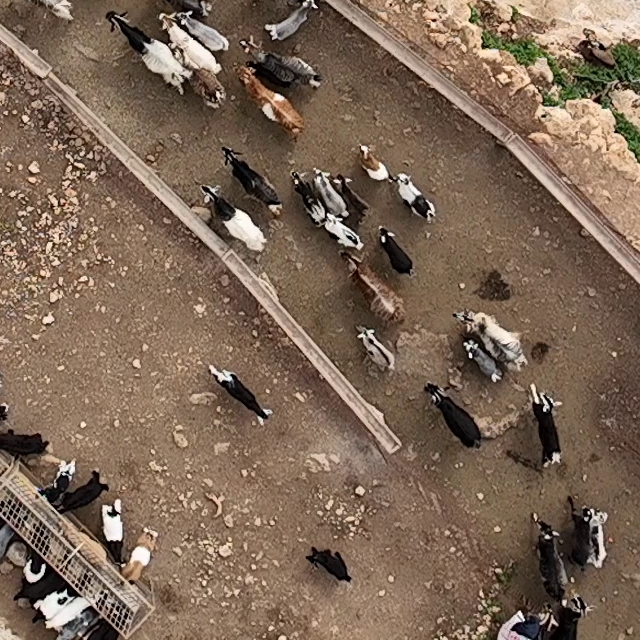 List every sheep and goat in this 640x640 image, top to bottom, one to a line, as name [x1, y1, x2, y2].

goat [0, 0, 72, 22]
goat [130, 0, 206, 18]
goat [264, 0, 317, 42]
goat [106, 11, 189, 93]
goat [176, 12, 228, 51]
goat [159, 13, 217, 73]
goat [237, 37, 319, 90]
goat [168, 42, 225, 110]
goat [233, 64, 300, 133]
goat [358, 145, 388, 179]
goat [221, 147, 280, 215]
goat [314, 168, 348, 217]
goat [289, 171, 327, 228]
goat [394, 173, 434, 220]
goat [328, 174, 361, 221]
goat [337, 174, 369, 215]
goat [199, 185, 266, 253]
goat [325, 213, 361, 249]
goat [377, 225, 410, 276]
goat [339, 251, 404, 325]
goat [452, 312, 527, 372]
goat [357, 324, 394, 368]
goat [462, 341, 498, 380]
goat [206, 363, 274, 425]
goat [424, 381, 481, 449]
goat [529, 382, 561, 468]
goat [0, 402, 8, 419]
goat [0, 431, 46, 456]
goat [32, 458, 77, 504]
goat [52, 468, 111, 514]
goat [104, 497, 122, 567]
goat [0, 498, 16, 554]
goat [567, 500, 591, 568]
goat [0, 509, 24, 574]
goat [591, 509, 607, 570]
goat [536, 520, 566, 601]
goat [117, 528, 159, 587]
goat [16, 529, 47, 600]
goat [304, 546, 352, 583]
goat [32, 570, 92, 622]
goat [45, 590, 107, 629]
goat [555, 595, 589, 635]
goat [530, 603, 556, 635]